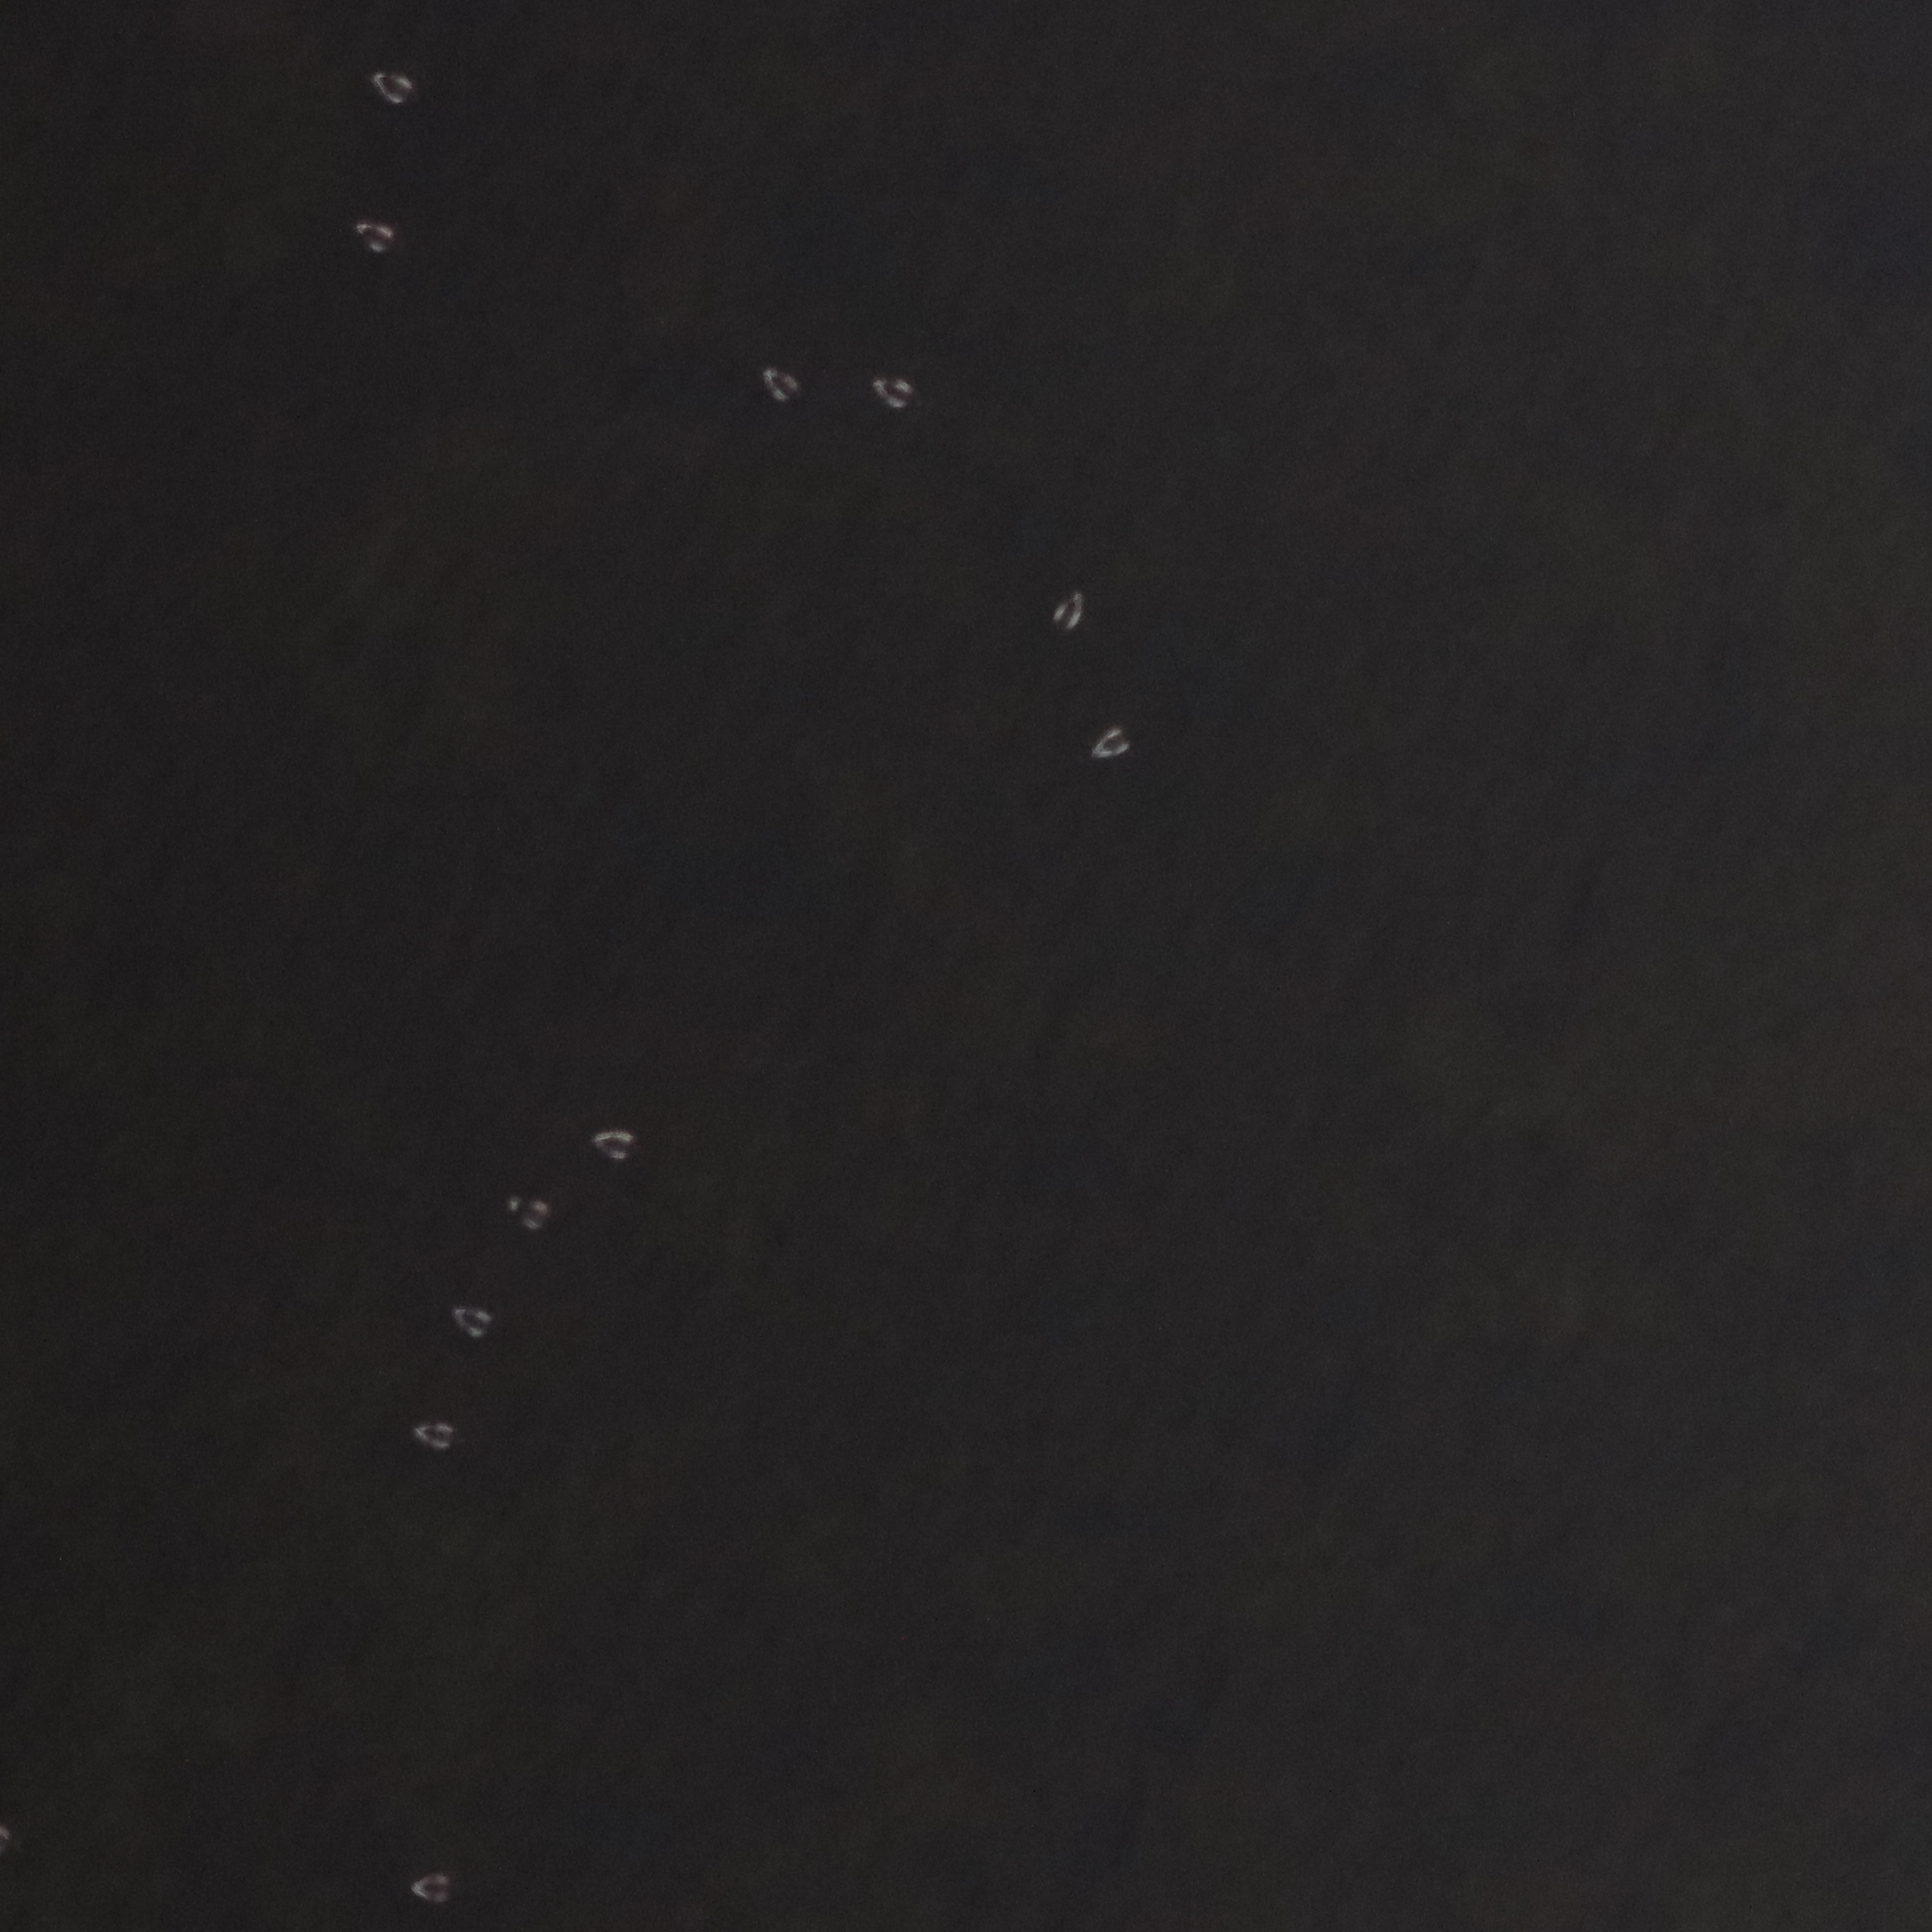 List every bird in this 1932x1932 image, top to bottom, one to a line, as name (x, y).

brant (395, 87)
brant (377, 237)
brant (783, 385)
brant (895, 391)
brant (1071, 612)
brant (1113, 743)
brant (615, 1145)
brant (531, 1214)
brant (478, 1319)
brant (437, 1436)
brant (436, 1890)